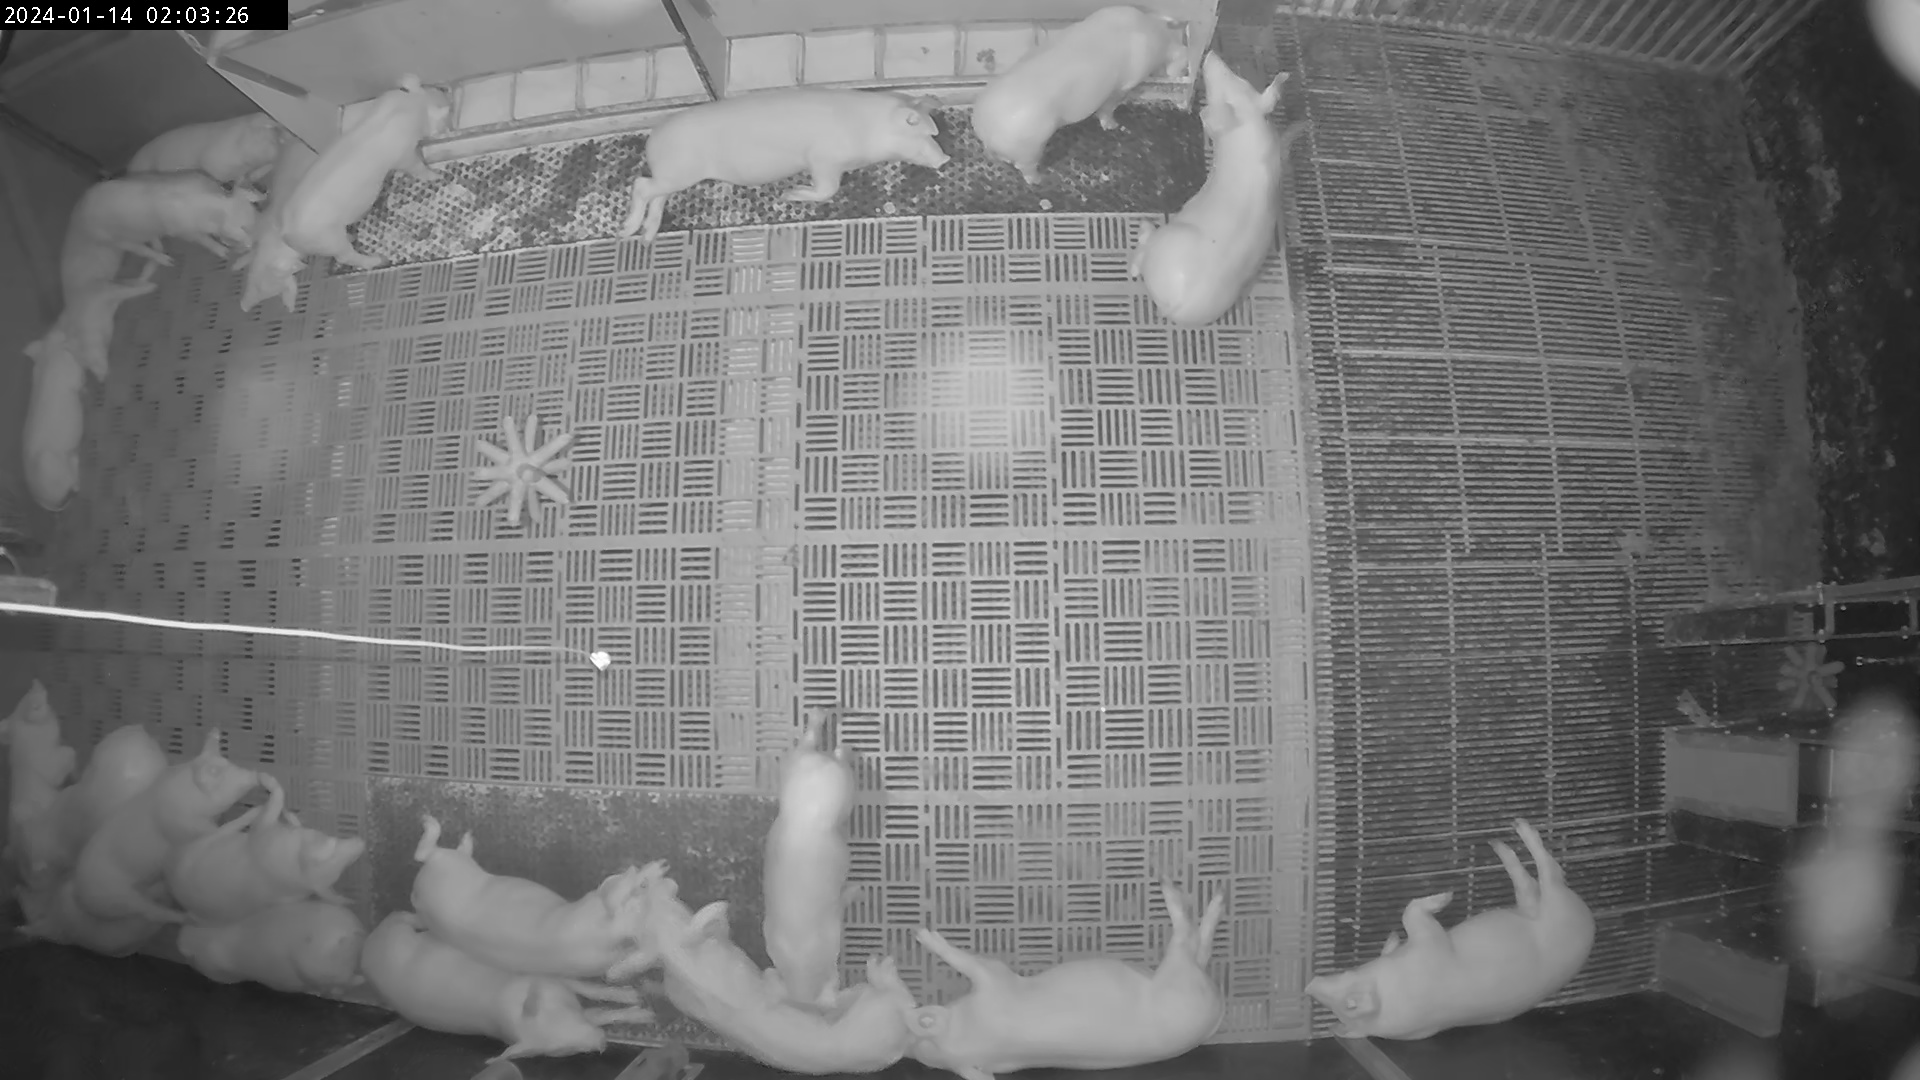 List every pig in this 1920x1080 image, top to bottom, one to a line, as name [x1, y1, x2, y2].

pig [969, 4, 1188, 184]
pig [1128, 46, 1291, 327]
pig [278, 72, 453, 271]
pig [622, 87, 952, 245]
pig [124, 112, 294, 186]
pig [230, 137, 317, 315]
pig [76, 171, 272, 268]
pig [60, 199, 160, 385]
pig [18, 308, 85, 514]
pig [2, 677, 82, 844]
pig [760, 709, 859, 1027]
pig [0, 726, 168, 894]
pig [72, 727, 259, 925]
pig [162, 772, 367, 923]
pig [409, 813, 679, 979]
pig [1305, 817, 1595, 1043]
pig [901, 875, 1228, 1080]
pig [602, 877, 917, 1073]
pig [8, 879, 174, 959]
pig [174, 899, 367, 998]
pig [360, 910, 654, 1064]